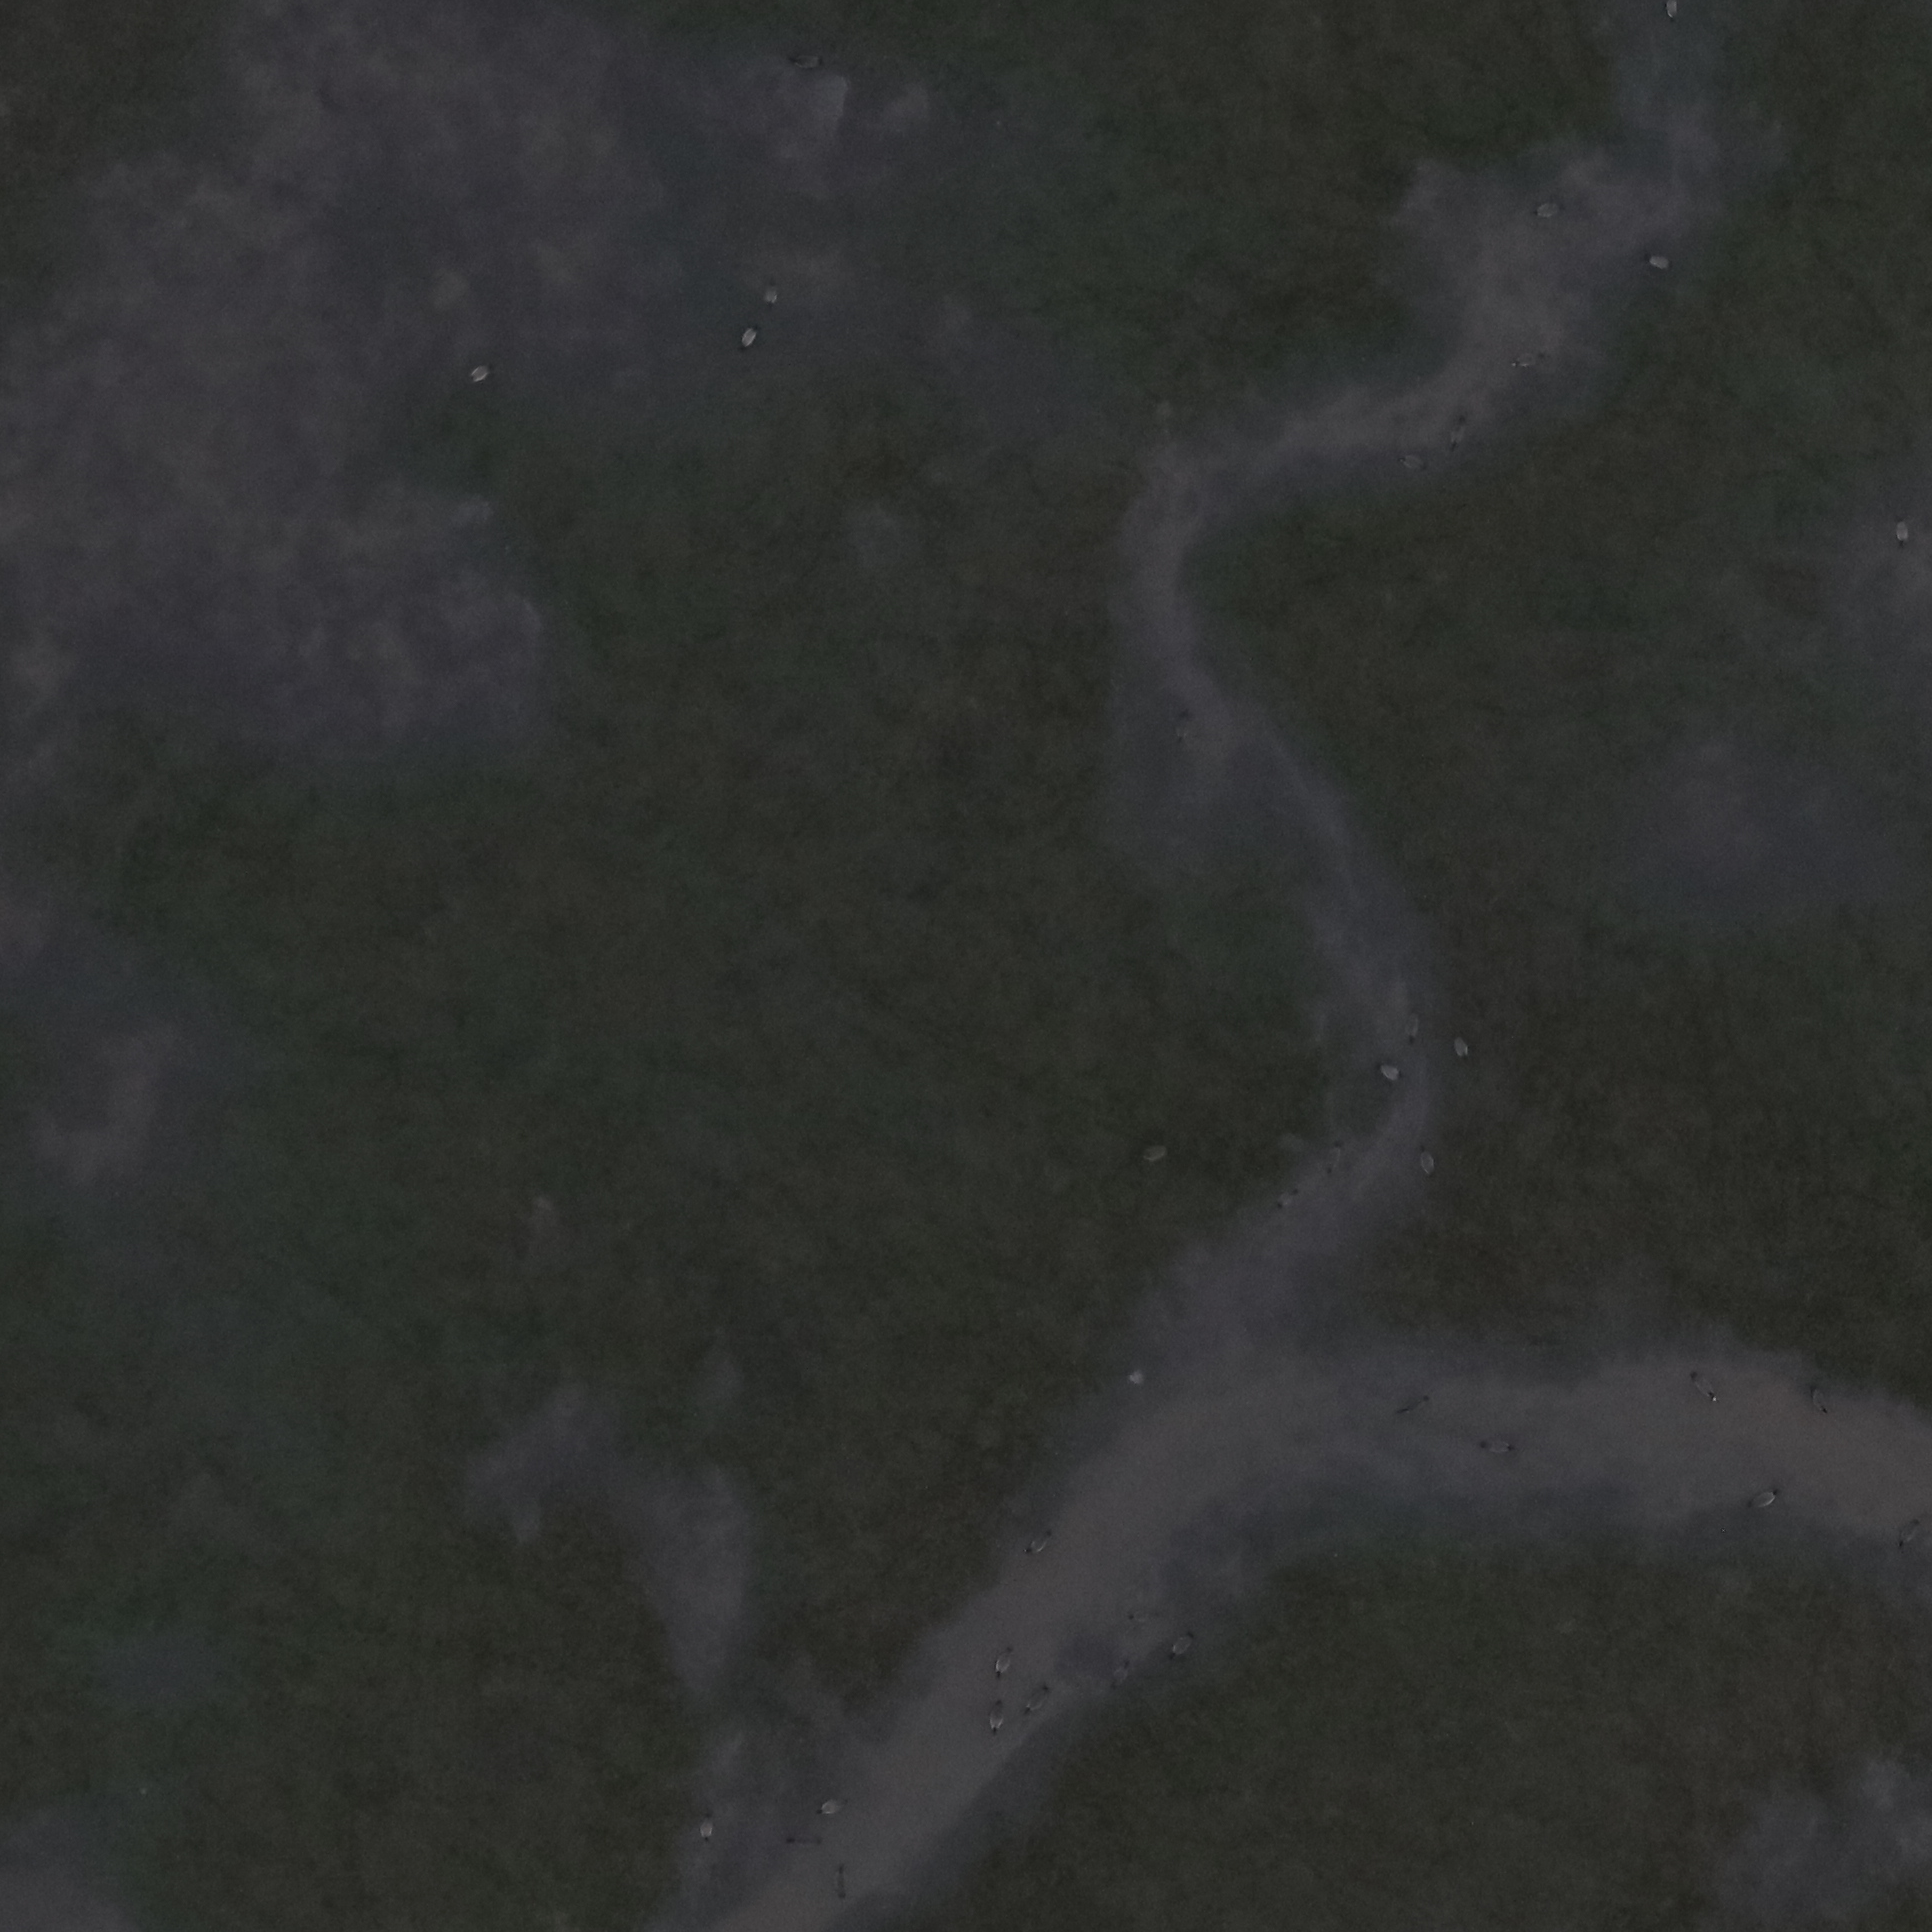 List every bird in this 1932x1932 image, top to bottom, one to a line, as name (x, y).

Canada goose (1673, 9)
Canada goose (807, 62)
Canada goose (1549, 211)
Canada goose (1663, 259)
Canada goose (773, 294)
Canada goose (750, 339)
Canada goose (1526, 360)
Canada goose (483, 373)
Canada goose (1457, 428)
Canada goose (1414, 459)
Canada goose (1902, 530)
Canada goose (1182, 725)
Canada goose (1414, 1031)
Canada goose (1461, 1055)
Canada goose (1396, 1078)
Canada goose (1326, 1158)
Canada goose (1151, 1159)
Canada goose (1423, 1166)
Canada goose (1291, 1195)
Canada goose (1712, 1385)
Canada goose (1423, 1404)
Canada goose (1816, 1404)
Canada goose (1502, 1455)
Canada goose (1773, 1496)
Canada goose (1913, 1537)
Canada goose (1035, 1547)
Canada goose (1143, 1611)
Canada goose (1188, 1656)
Canada goose (999, 1660)
Canada goose (1124, 1668)
Canada goose (1035, 1701)
Canada goose (998, 1715)
Canada goose (830, 1807)
Canada goose (707, 1828)
Canada goose (802, 1843)
Canada goose (844, 1886)